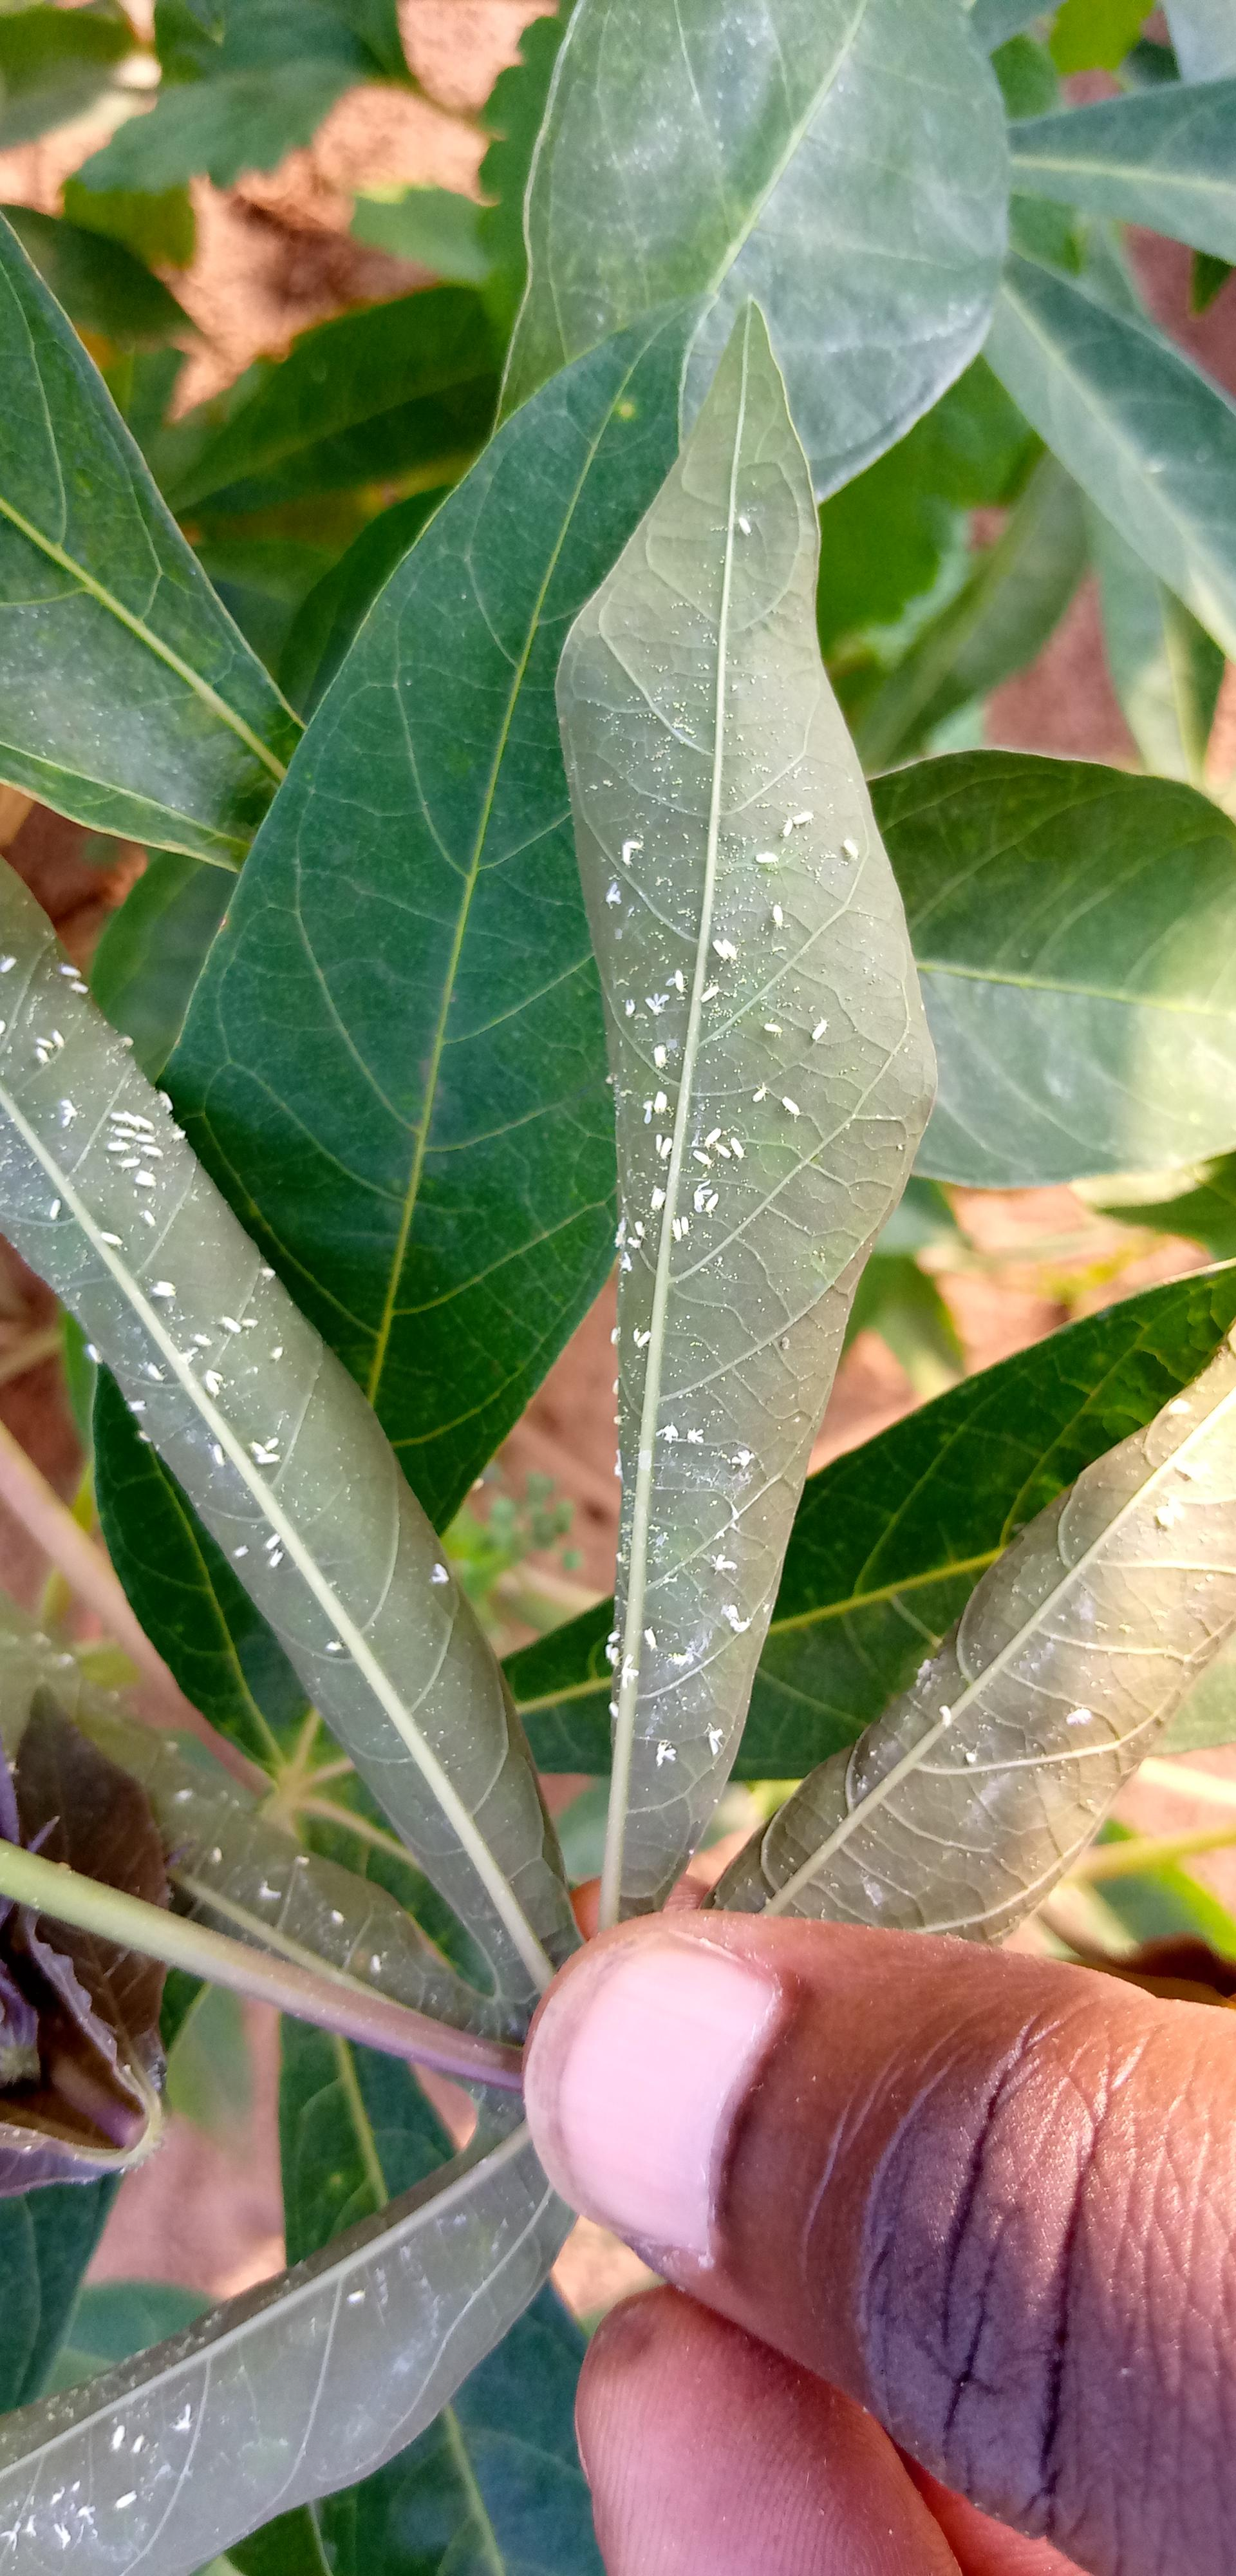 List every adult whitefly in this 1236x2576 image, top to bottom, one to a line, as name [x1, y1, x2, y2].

whitefly [736, 515, 753, 536]
whitefly [792, 810, 815, 825]
whitefly [781, 817, 793, 838]
whitefly [841, 838, 859, 860]
whitefly [625, 840, 644, 851]
whitefly [621, 844, 631, 866]
whitefly [752, 851, 781, 866]
whitefly [603, 882, 624, 909]
whitefly [772, 904, 787, 927]
whitefly [711, 938, 729, 961]
whitefly [723, 938, 738, 961]
whitefly [1, 955, 18, 974]
whitefly [59, 963, 83, 979]
whitefly [673, 968, 688, 994]
whitefly [67, 979, 90, 997]
whitefly [699, 985, 721, 1004]
whitefly [642, 992, 671, 1016]
whitefly [622, 996, 637, 1019]
whitefly [809, 1019, 829, 1041]
whitefly [1, 1019, 8, 1036]
whitefly [762, 1021, 784, 1036]
whitefly [52, 1028, 66, 1048]
whitefly [115, 1034, 136, 1049]
whitefly [35, 1036, 55, 1050]
whitefly [653, 1043, 669, 1071]
whitefly [37, 1046, 50, 1065]
whitefly [750, 1084, 769, 1106]
whitefly [157, 1090, 174, 1111]
whitefly [652, 1090, 669, 1114]
whitefly [780, 1095, 803, 1118]
whitefly [57, 1096, 81, 1129]
whitefly [111, 1112, 127, 1121]
whitefly [124, 1112, 139, 1129]
whitefly [136, 1115, 156, 1132]
whitefly [704, 1126, 723, 1148]
whitefly [113, 1127, 136, 1139]
whitefly [170, 1127, 187, 1142]
whitefly [135, 1133, 157, 1144]
whitefly [655, 1133, 663, 1151]
whitefly [730, 1136, 747, 1159]
whitefly [660, 1137, 673, 1159]
whitefly [107, 1141, 131, 1152]
whitefly [713, 1142, 732, 1160]
whitefly [142, 1144, 165, 1159]
whitefly [690, 1150, 714, 1168]
whitefly [118, 1157, 142, 1168]
whitefly [137, 1170, 157, 1180]
whitefly [135, 1175, 158, 1188]
whitefly [693, 1183, 707, 1214]
whitefly [651, 1188, 662, 1211]
whitefly [657, 1192, 667, 1210]
whitefly [705, 1193, 720, 1213]
whitefly [49, 1197, 62, 1221]
whitefly [143, 1207, 159, 1228]
whitefly [681, 1215, 691, 1236]
whitefly [671, 1217, 682, 1243]
whitefly [634, 1220, 646, 1237]
whitefly [100, 1231, 124, 1247]
whitefly [627, 1236, 642, 1249]
whitefly [258, 1264, 279, 1282]
whitefly [156, 1280, 177, 1289]
whitefly [152, 1287, 178, 1296]
whitefly [220, 1314, 242, 1336]
whitefly [241, 1315, 259, 1329]
whitefly [609, 1325, 622, 1345]
whitefly [633, 1326, 640, 1341]
whitefly [637, 1330, 652, 1348]
whitefly [193, 1331, 212, 1347]
whitefly [86, 1342, 102, 1365]
whitefly [270, 1345, 285, 1361]
whitefly [174, 1348, 201, 1363]
whitefly [147, 1362, 166, 1383]
whitefly [207, 1369, 224, 1382]
whitefly [206, 1375, 220, 1397]
whitefly [611, 1376, 621, 1397]
whitefly [1167, 1397, 1192, 1415]
whitefly [127, 1399, 148, 1412]
whitefly [612, 1412, 626, 1426]
whitefly [655, 1421, 680, 1443]
whitefly [686, 1425, 707, 1444]
whitefly [137, 1429, 154, 1444]
whitefly [267, 1435, 281, 1450]
whitefly [250, 1440, 267, 1454]
whitefly [212, 1441, 229, 1468]
whitefly [610, 1447, 625, 1482]
whitefly [736, 1449, 756, 1467]
whitefly [257, 1454, 281, 1464]
whitefly [729, 1455, 742, 1466]
whitefly [1166, 1496, 1188, 1521]
whitefly [1156, 1504, 1176, 1529]
whitefly [265, 1533, 282, 1550]
whitefly [232, 1544, 252, 1560]
whitefly [268, 1546, 288, 1569]
whitefly [713, 1551, 740, 1572]
whitefly [428, 1560, 450, 1585]
whitefly [727, 1603, 739, 1617]
whitefly [729, 1617, 751, 1633]
whitefly [1094, 1619, 1110, 1631]
whitefly [1117, 1622, 1132, 1634]
whitefly [642, 1627, 658, 1651]
whitefly [606, 1628, 623, 1645]
whitefly [324, 1639, 346, 1653]
whitefly [606, 1643, 613, 1658]
whitefly [611, 1647, 621, 1667]
whitefly [620, 1652, 642, 1689]
whitefly [917, 1658, 932, 1676]
whitefly [607, 1700, 622, 1719]
whitefly [937, 1702, 953, 1727]
whitefly [1081, 1707, 1093, 1719]
whitefly [1074, 1709, 1087, 1725]
whitefly [1065, 1711, 1079, 1726]
whitefly [707, 1727, 729, 1757]
whitefly [651, 1740, 680, 1767]
whitefly [963, 1750, 979, 1766]
whitefly [174, 1786, 193, 1804]
whitefly [211, 1844, 223, 1863]
whitefly [291, 1852, 311, 1868]
whitefly [257, 1881, 284, 1901]
whitefly [330, 1908, 346, 1925]
whitefly [368, 1949, 384, 1974]
whitefly [346, 2287, 368, 2304]
whitefly [169, 2400, 194, 2432]
whitefly [111, 2423, 126, 2451]
whitefly [131, 2433, 145, 2457]
whitefly [48, 2484, 67, 2506]
whitefly [112, 2488, 140, 2511]
whitefly [75, 2505, 98, 2528]
whitefly [23, 2518, 39, 2539]
whitefly [53, 2523, 74, 2548]
whitefly [1, 2530, 19, 2552]